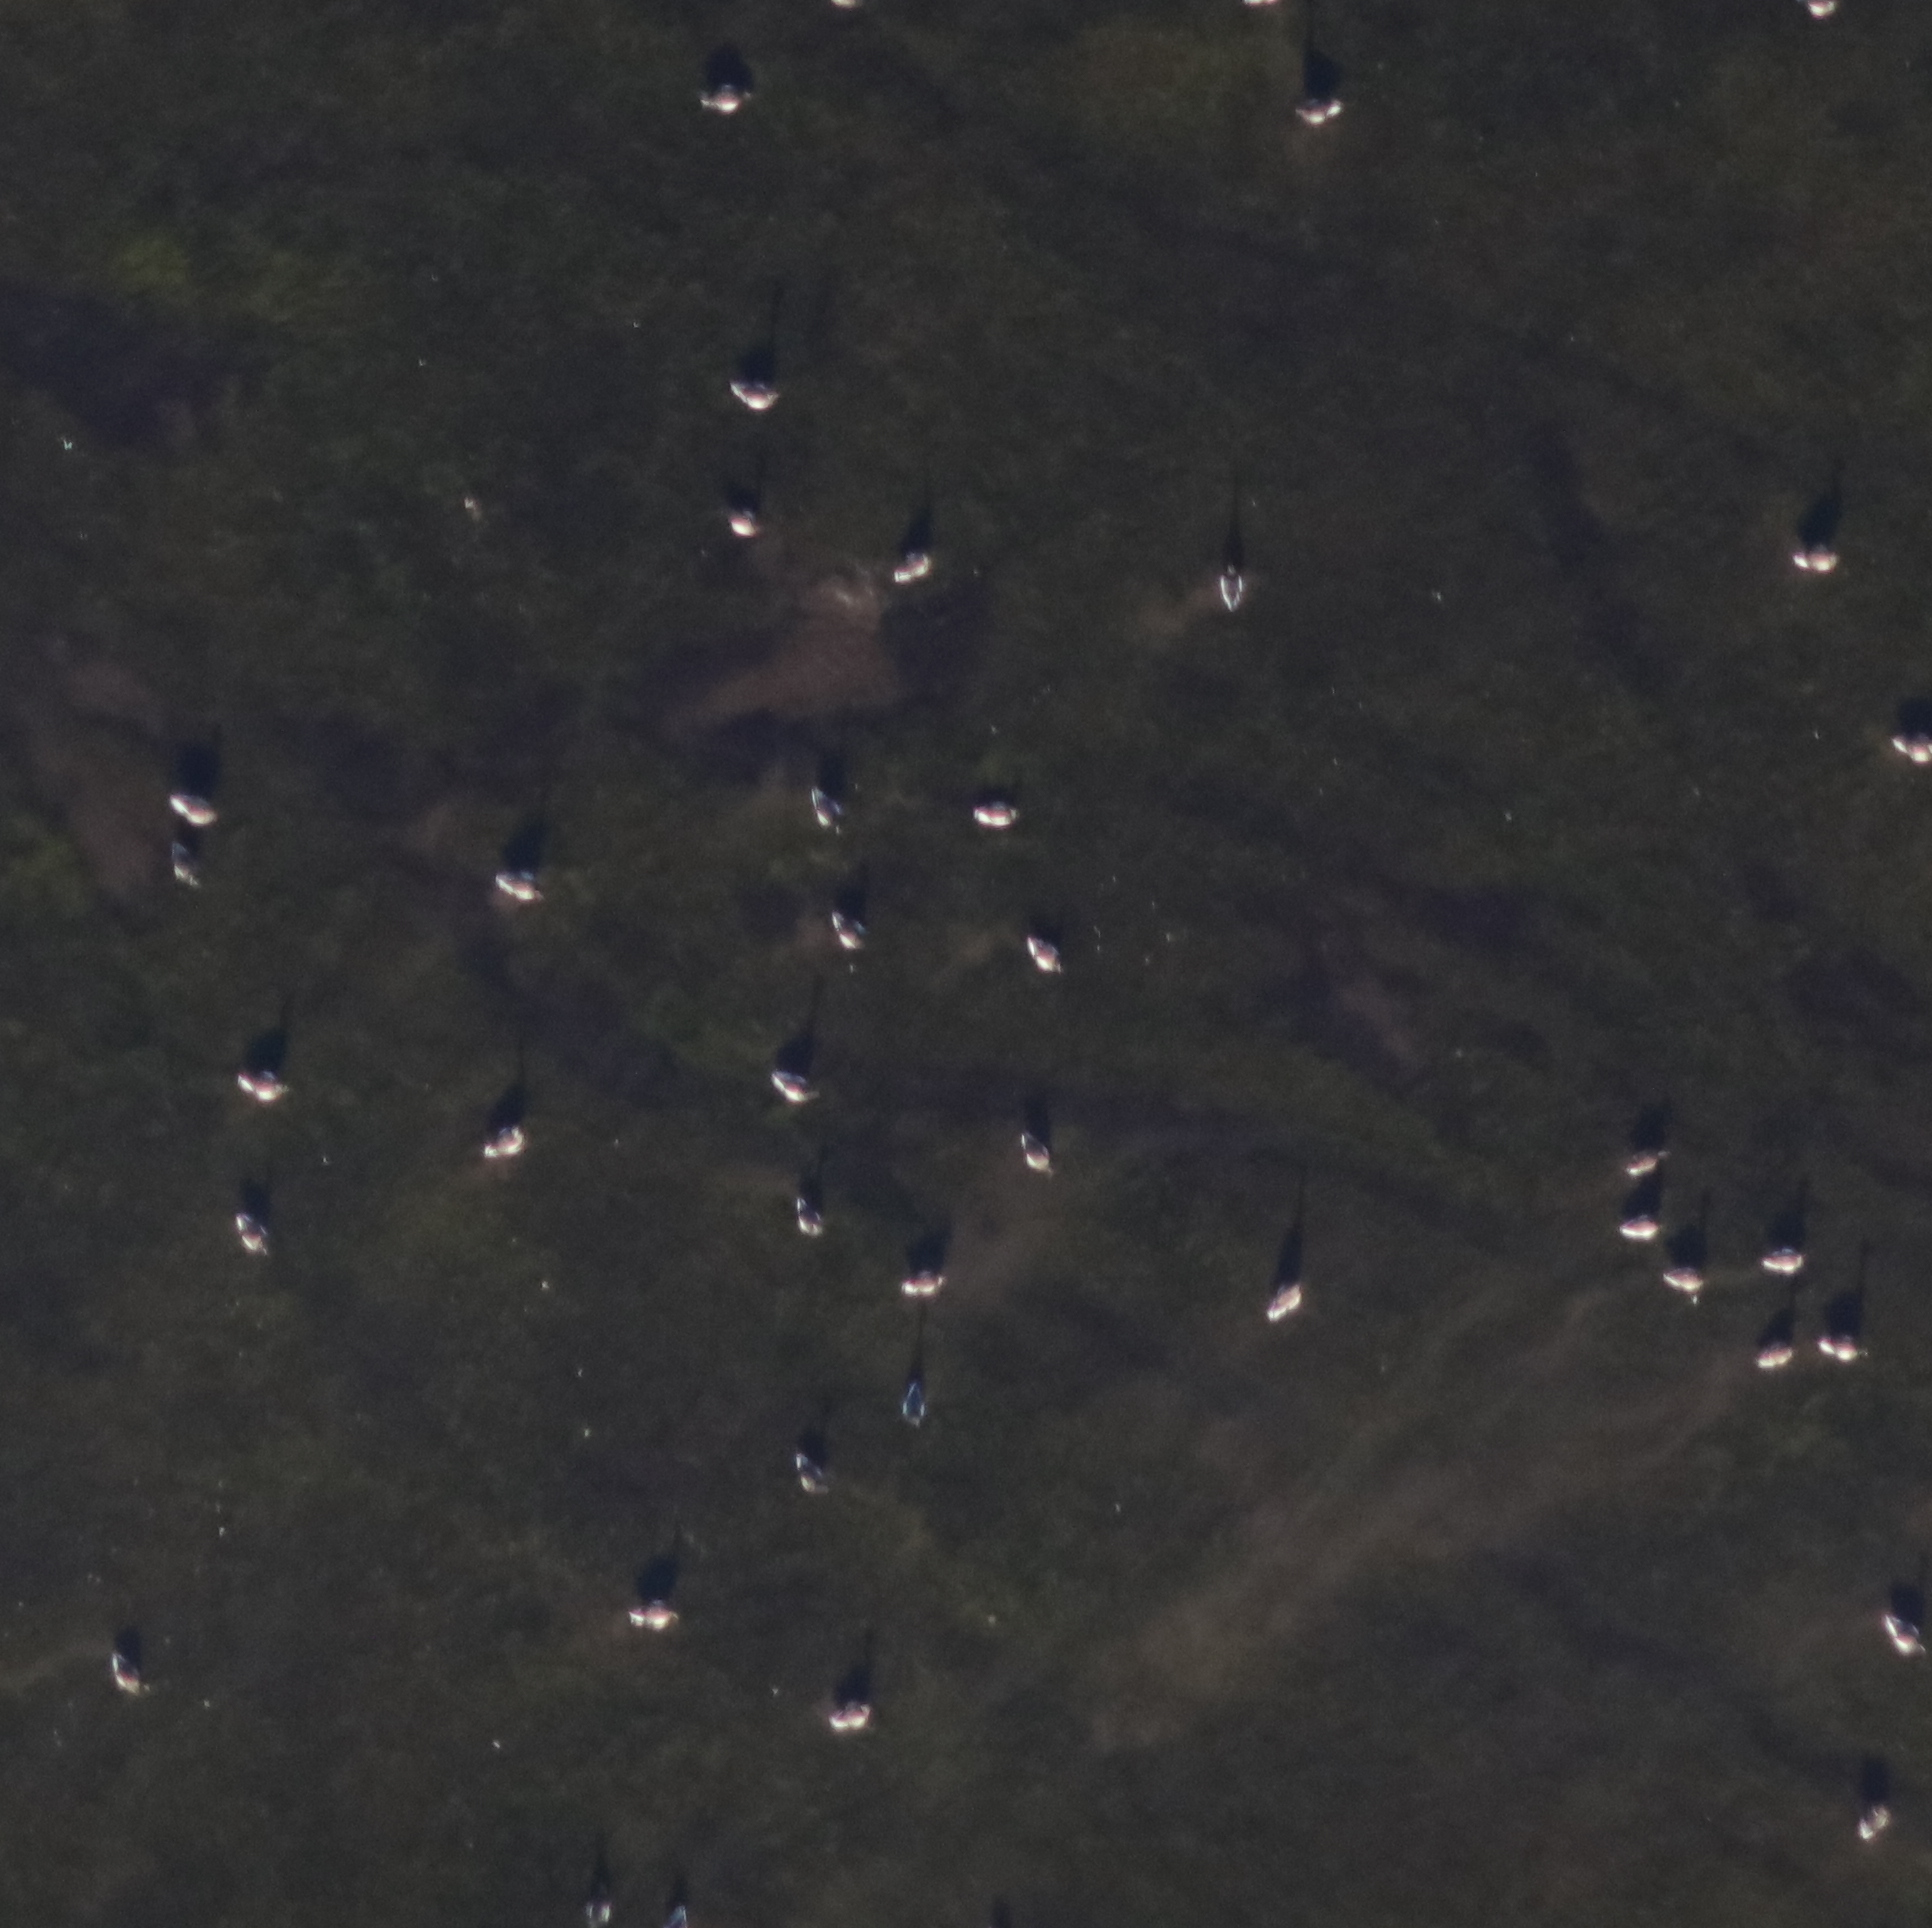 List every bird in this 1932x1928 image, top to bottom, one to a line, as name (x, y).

brant (1819, 0)
brant (727, 95)
brant (1319, 109)
brant (757, 393)
brant (743, 523)
brant (1818, 557)
brant (912, 565)
brant (1233, 586)
brant (1915, 744)
brant (197, 807)
brant (829, 808)
brant (996, 815)
brant (185, 865)
brant (522, 884)
brant (849, 934)
brant (1043, 952)
brant (262, 1084)
brant (796, 1087)
brant (505, 1142)
brant (1037, 1152)
brant (1645, 1160)
brant (807, 1216)
brant (1641, 1228)
brant (251, 1233)
brant (1786, 1259)
brant (1685, 1278)
brant (923, 1280)
brant (1287, 1299)
brant (1844, 1347)
brant (1774, 1353)
brant (916, 1403)
brant (809, 1474)
brant (654, 1612)
brant (1906, 1637)
brant (128, 1674)
brant (850, 1713)
brant (1876, 1817)
brant (598, 1909)